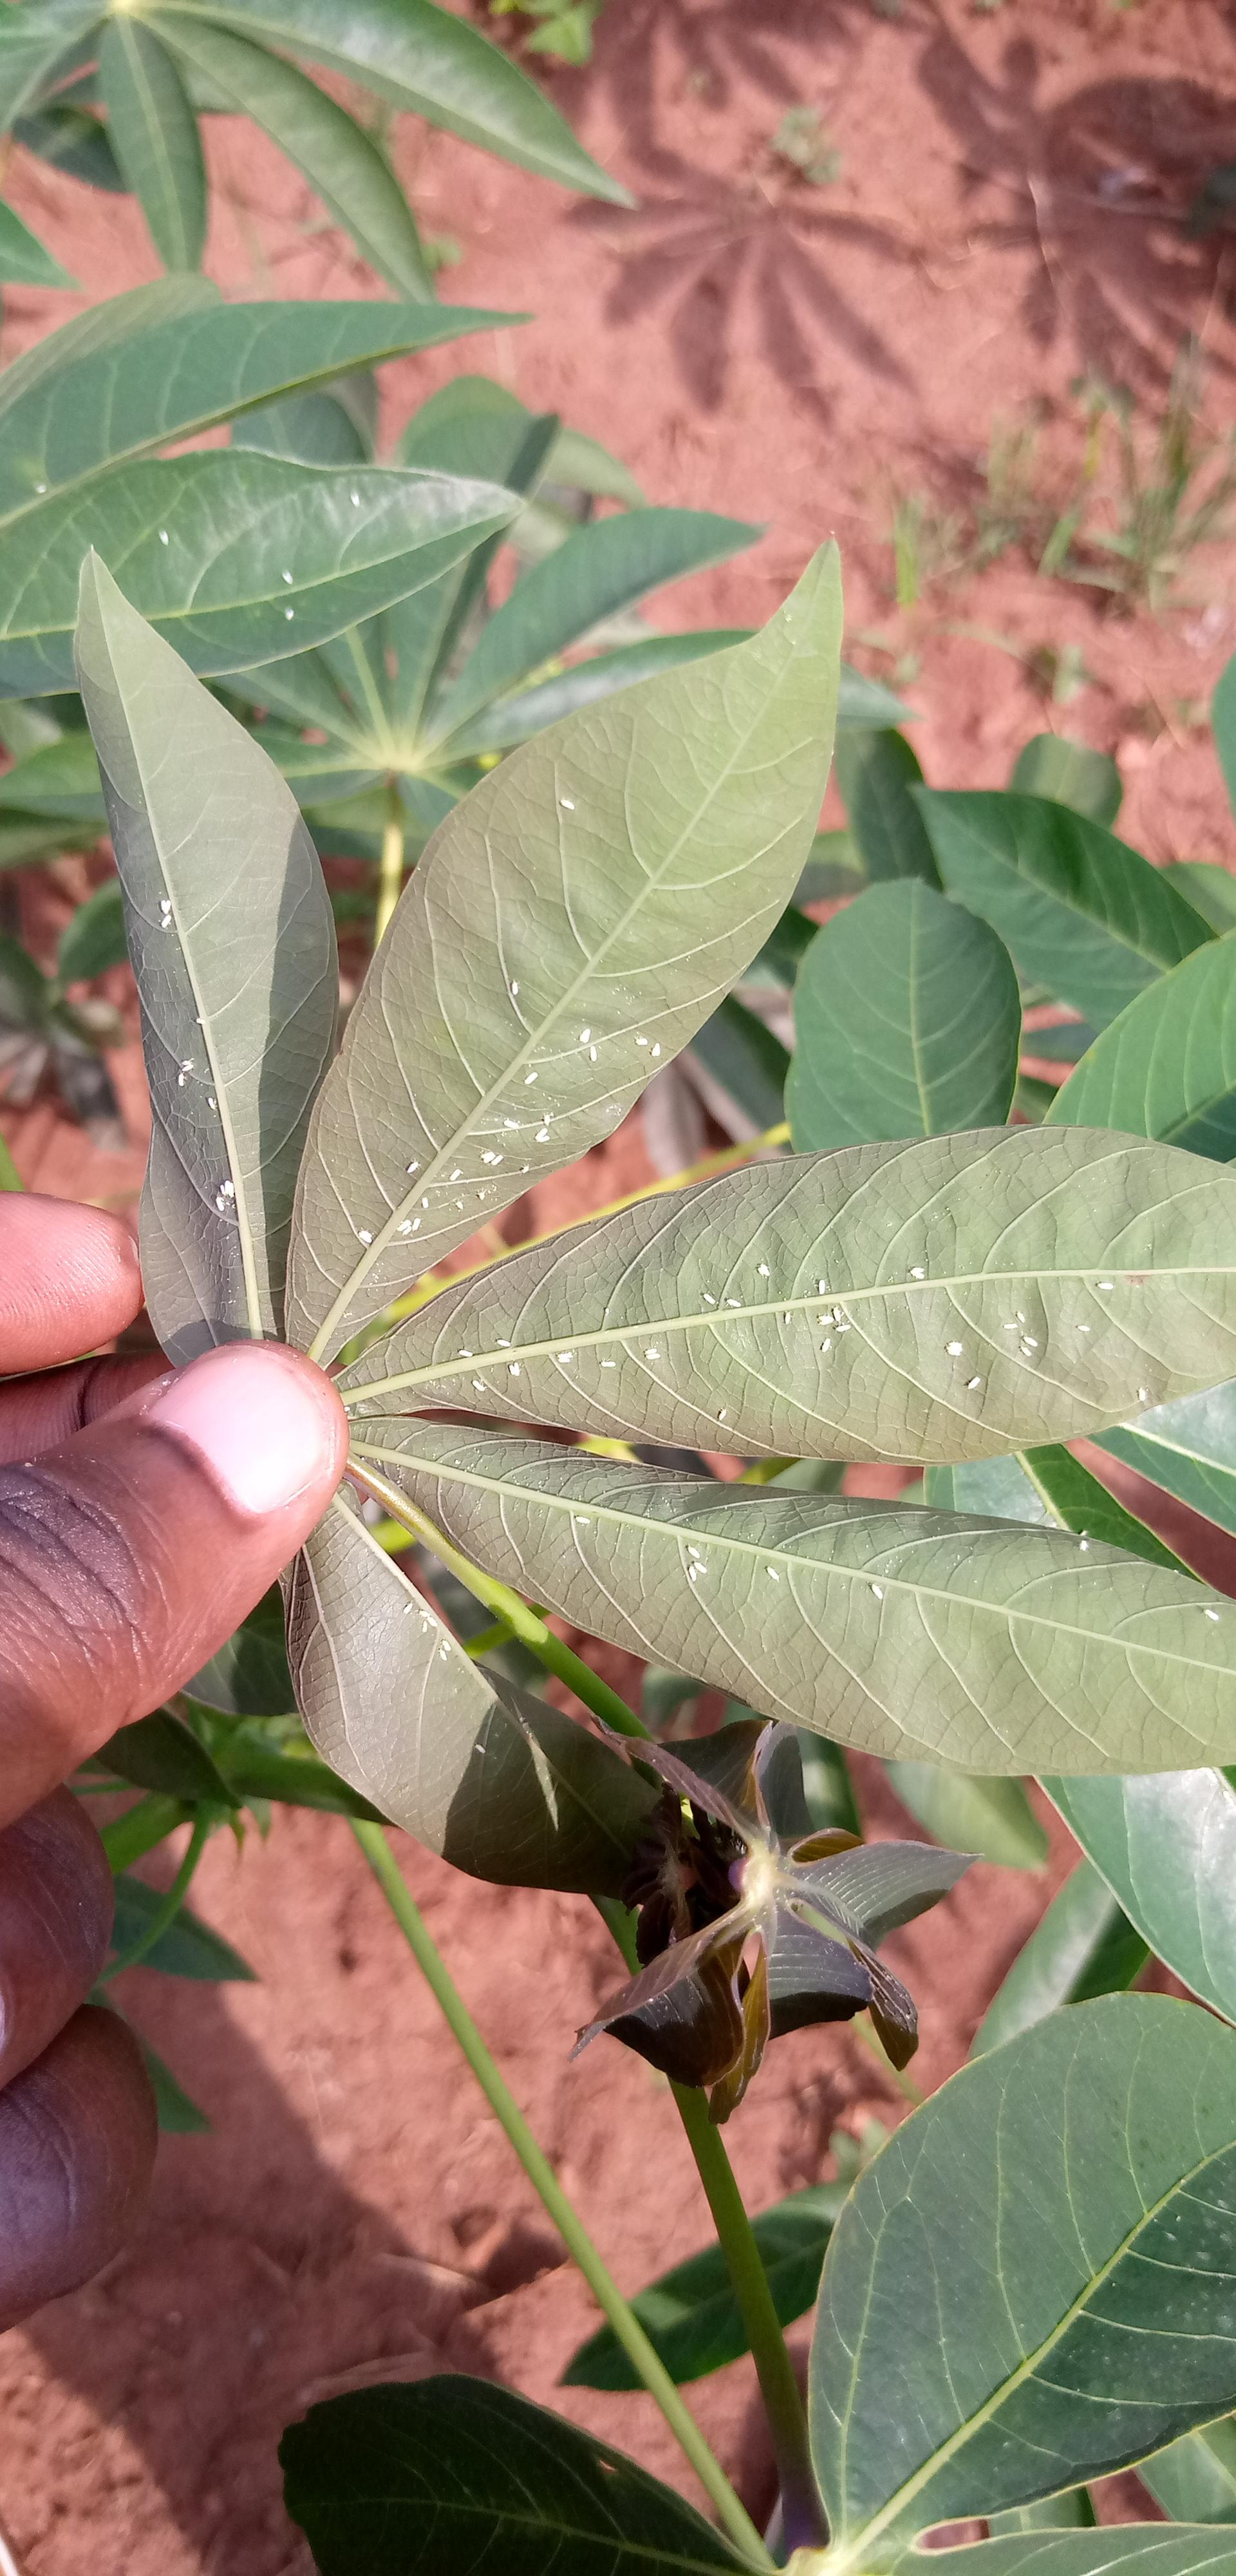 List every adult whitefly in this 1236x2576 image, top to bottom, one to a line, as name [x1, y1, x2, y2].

whitefly [558, 797, 577, 812]
whitefly [160, 898, 165, 914]
whitefly [165, 899, 172, 914]
whitefly [158, 913, 173, 931]
whitefly [510, 979, 521, 996]
whitefly [194, 1017, 207, 1026]
whitefly [583, 1028, 591, 1045]
whitefly [578, 1028, 585, 1043]
whitefly [633, 1036, 650, 1047]
whitefly [655, 1042, 660, 1057]
whitefly [588, 1043, 599, 1063]
whitefly [650, 1046, 656, 1059]
whitefly [180, 1059, 194, 1065]
whitefly [182, 1064, 194, 1073]
whitefly [523, 1070, 539, 1086]
whitefly [176, 1072, 187, 1088]
whitefly [206, 1096, 218, 1111]
whitefly [541, 1113, 554, 1126]
whitefly [501, 1117, 521, 1131]
whitefly [535, 1126, 549, 1140]
whitefly [538, 1134, 552, 1143]
whitefly [479, 1151, 494, 1159]
whitefly [483, 1153, 496, 1165]
whitefly [491, 1153, 504, 1167]
whitefly [406, 1160, 420, 1175]
whitefly [519, 1163, 531, 1175]
whitefly [448, 1167, 462, 1182]
whitefly [225, 1179, 230, 1197]
whitefly [228, 1182, 235, 1199]
whitefly [220, 1184, 225, 1197]
whitefly [476, 1189, 487, 1202]
whitefly [420, 1195, 432, 1211]
whitefly [215, 1195, 226, 1213]
whitefly [454, 1199, 467, 1211]
whitefly [412, 1214, 422, 1232]
whitefly [396, 1218, 413, 1233]
whitefly [402, 1225, 412, 1236]
whitefly [360, 1229, 373, 1238]
whitefly [357, 1231, 372, 1244]
whitefly [760, 1263, 772, 1276]
whitefly [756, 1266, 765, 1276]
whitefly [912, 1266, 925, 1273]
whitefly [909, 1270, 925, 1280]
whitefly [817, 1277, 829, 1296]
whitefly [1094, 1281, 1115, 1291]
whitefly [702, 1292, 716, 1306]
whitefly [725, 1297, 743, 1309]
whitefly [832, 1305, 843, 1322]
whitefly [782, 1309, 793, 1327]
whitefly [1016, 1309, 1027, 1324]
whitefly [816, 1314, 836, 1321]
whitefly [817, 1320, 834, 1326]
whitefly [1001, 1321, 1020, 1330]
whitefly [832, 1323, 852, 1334]
whitefly [1075, 1323, 1094, 1334]
whitefly [1022, 1335, 1040, 1349]
whitefly [820, 1336, 833, 1354]
whitefly [495, 1338, 512, 1349]
whitefly [946, 1341, 965, 1347]
whitefly [1018, 1345, 1033, 1358]
whitefly [944, 1346, 962, 1352]
whitefly [644, 1347, 659, 1354]
whitefly [457, 1348, 473, 1358]
whitefly [946, 1350, 961, 1357]
whitefly [556, 1352, 574, 1358]
whitefly [646, 1352, 661, 1361]
whitefly [599, 1357, 618, 1369]
whitefly [556, 1358, 573, 1363]
whitefly [513, 1361, 522, 1378]
whitefly [509, 1363, 515, 1377]
whitefly [966, 1374, 982, 1392]
whitefly [471, 1378, 488, 1392]
whitefly [1137, 1387, 1149, 1403]
whitefly [716, 1406, 729, 1423]
whitefly [574, 1514, 593, 1525]
whitefly [1078, 1537, 1091, 1555]
whitefly [686, 1544, 702, 1559]
whitefly [693, 1560, 709, 1575]
whitefly [687, 1565, 698, 1583]
whitefly [764, 1565, 783, 1583]
whitefly [870, 1582, 884, 1601]
whitefly [401, 1601, 415, 1616]
whitefly [1203, 1607, 1221, 1622]
whitefly [418, 1609, 433, 1618]
whitefly [427, 1616, 440, 1627]
whitefly [420, 1619, 430, 1634]
whitefly [441, 1638, 454, 1653]
whitefly [438, 1647, 450, 1662]
whitefly [473, 1742, 488, 1756]